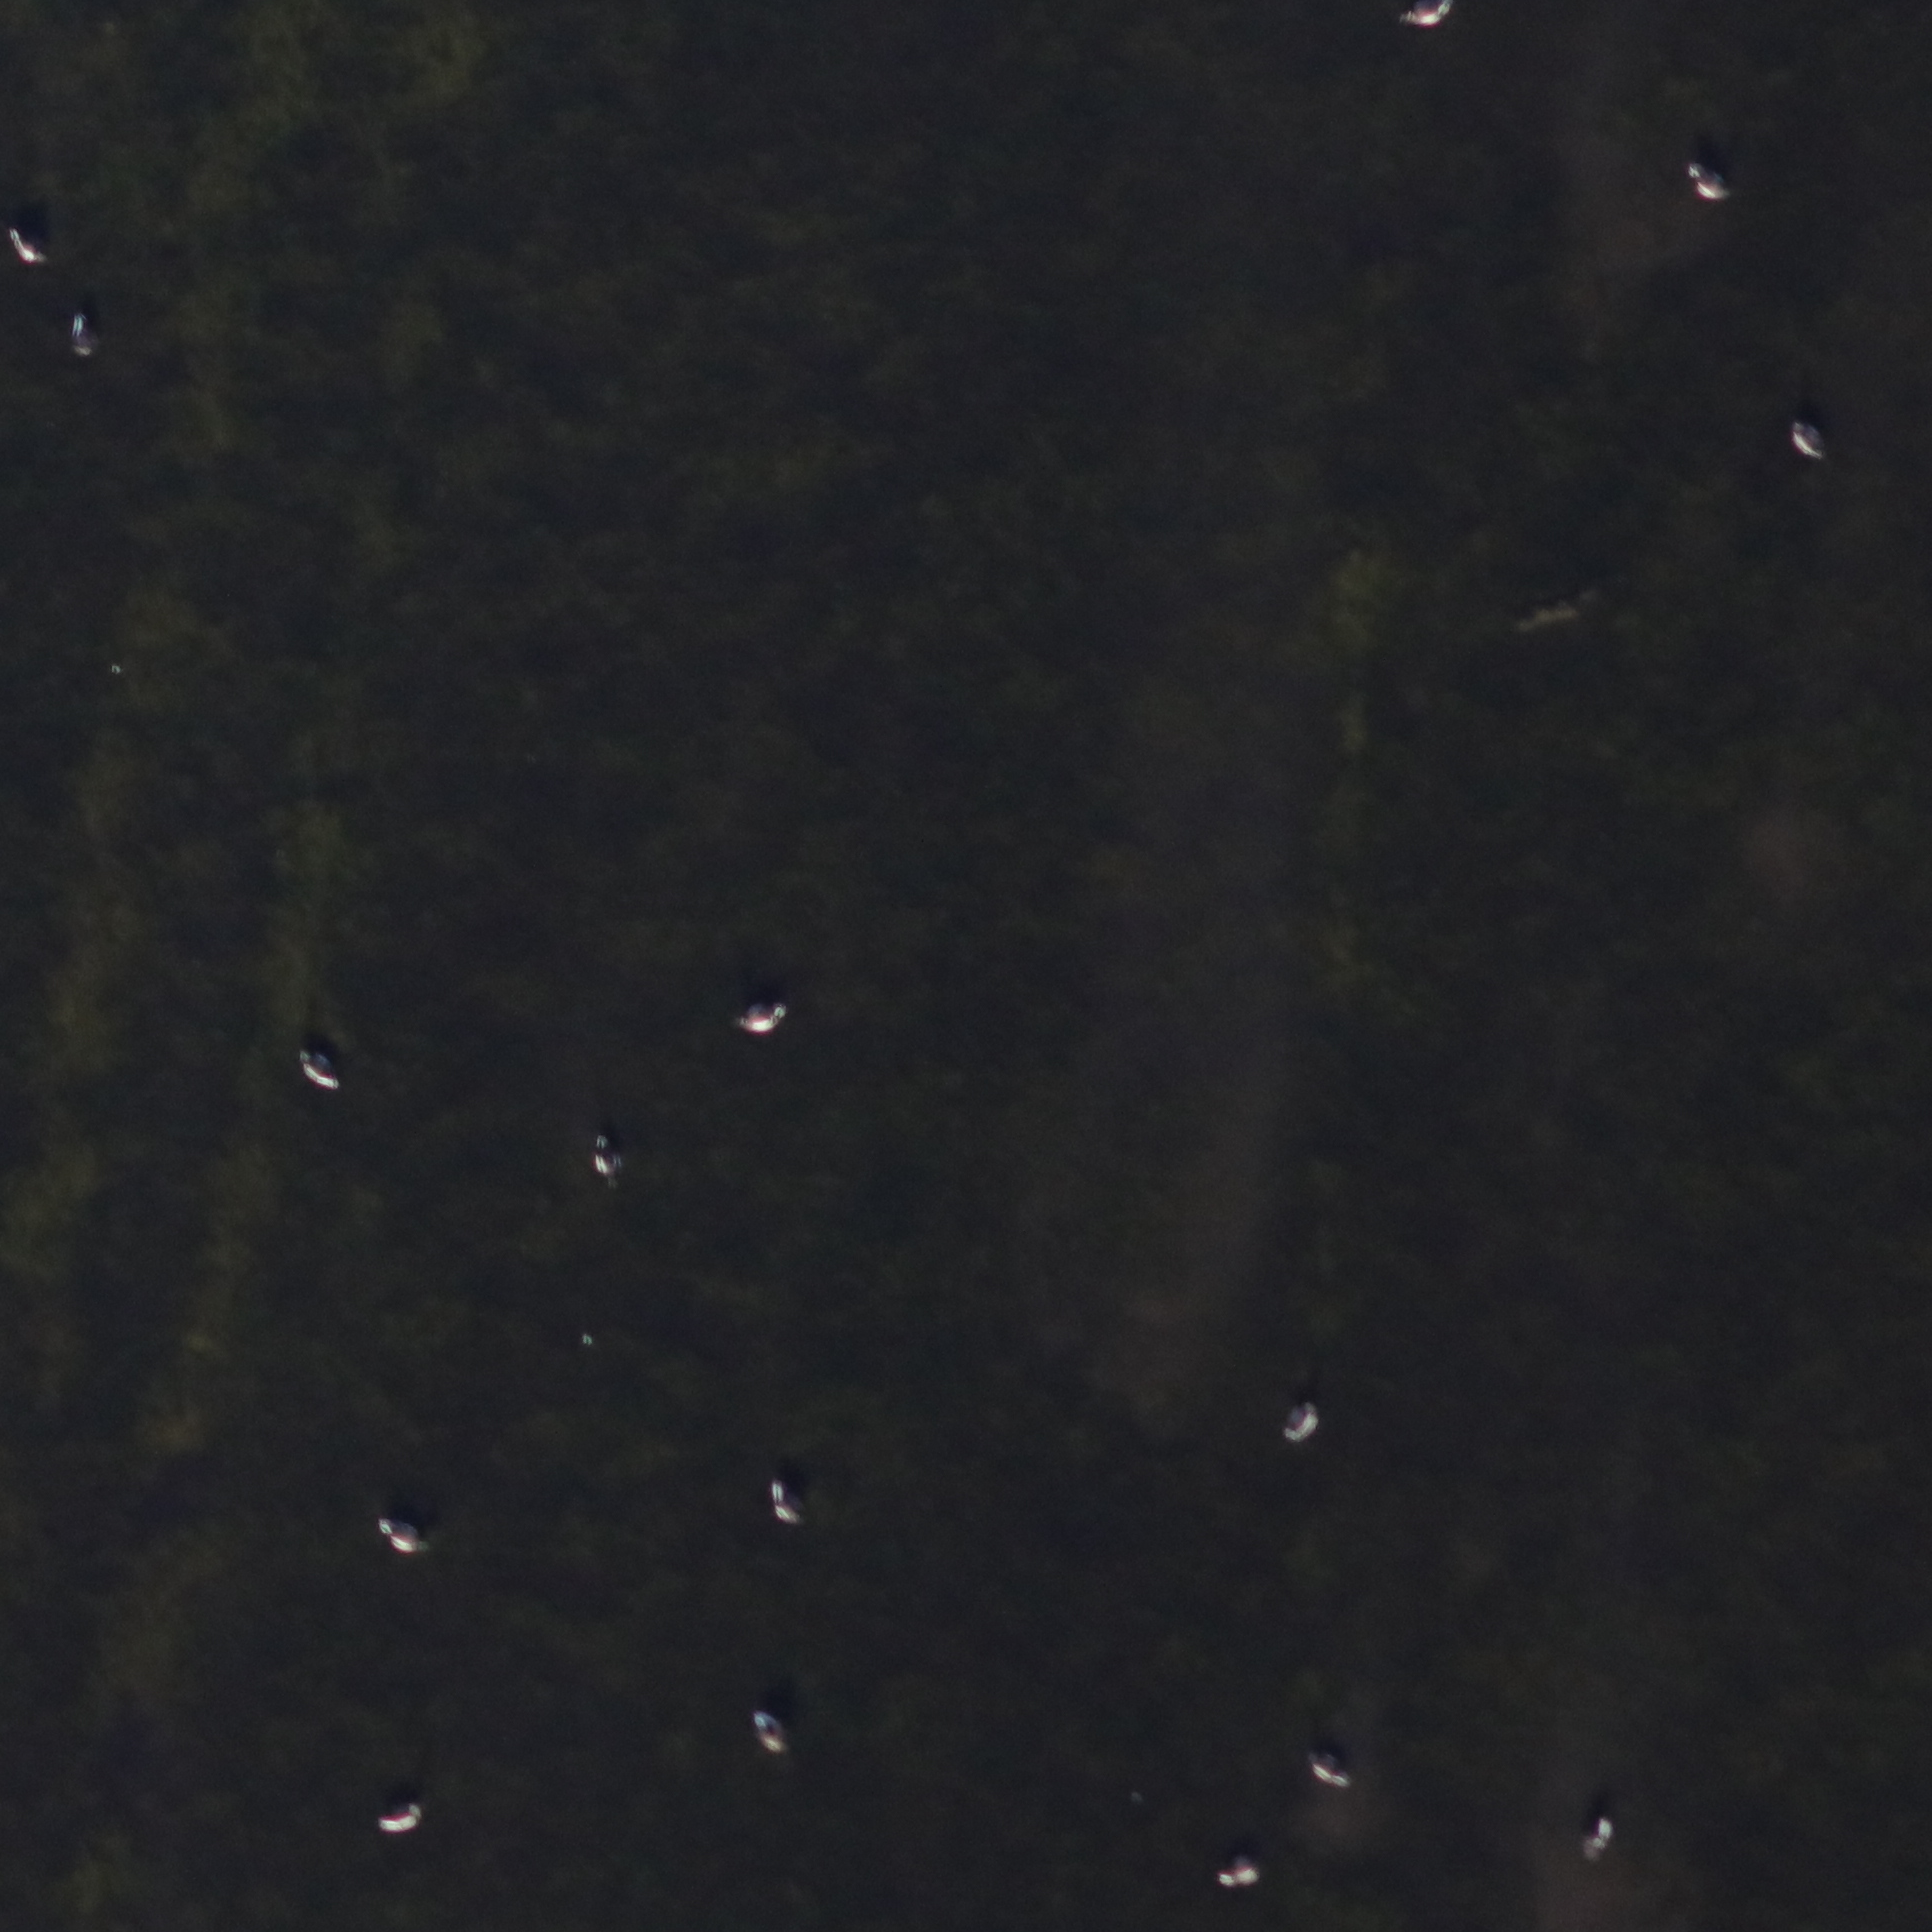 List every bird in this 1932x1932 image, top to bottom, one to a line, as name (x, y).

brant (1428, 10)
brant (1710, 182)
brant (27, 246)
brant (83, 336)
brant (1805, 437)
brant (761, 1019)
brant (319, 1066)
brant (604, 1160)
brant (1304, 1415)
brant (786, 1506)
brant (404, 1536)
brant (771, 1728)
brant (1323, 1771)
brant (398, 1822)
brant (1603, 1839)
brant (1247, 1868)